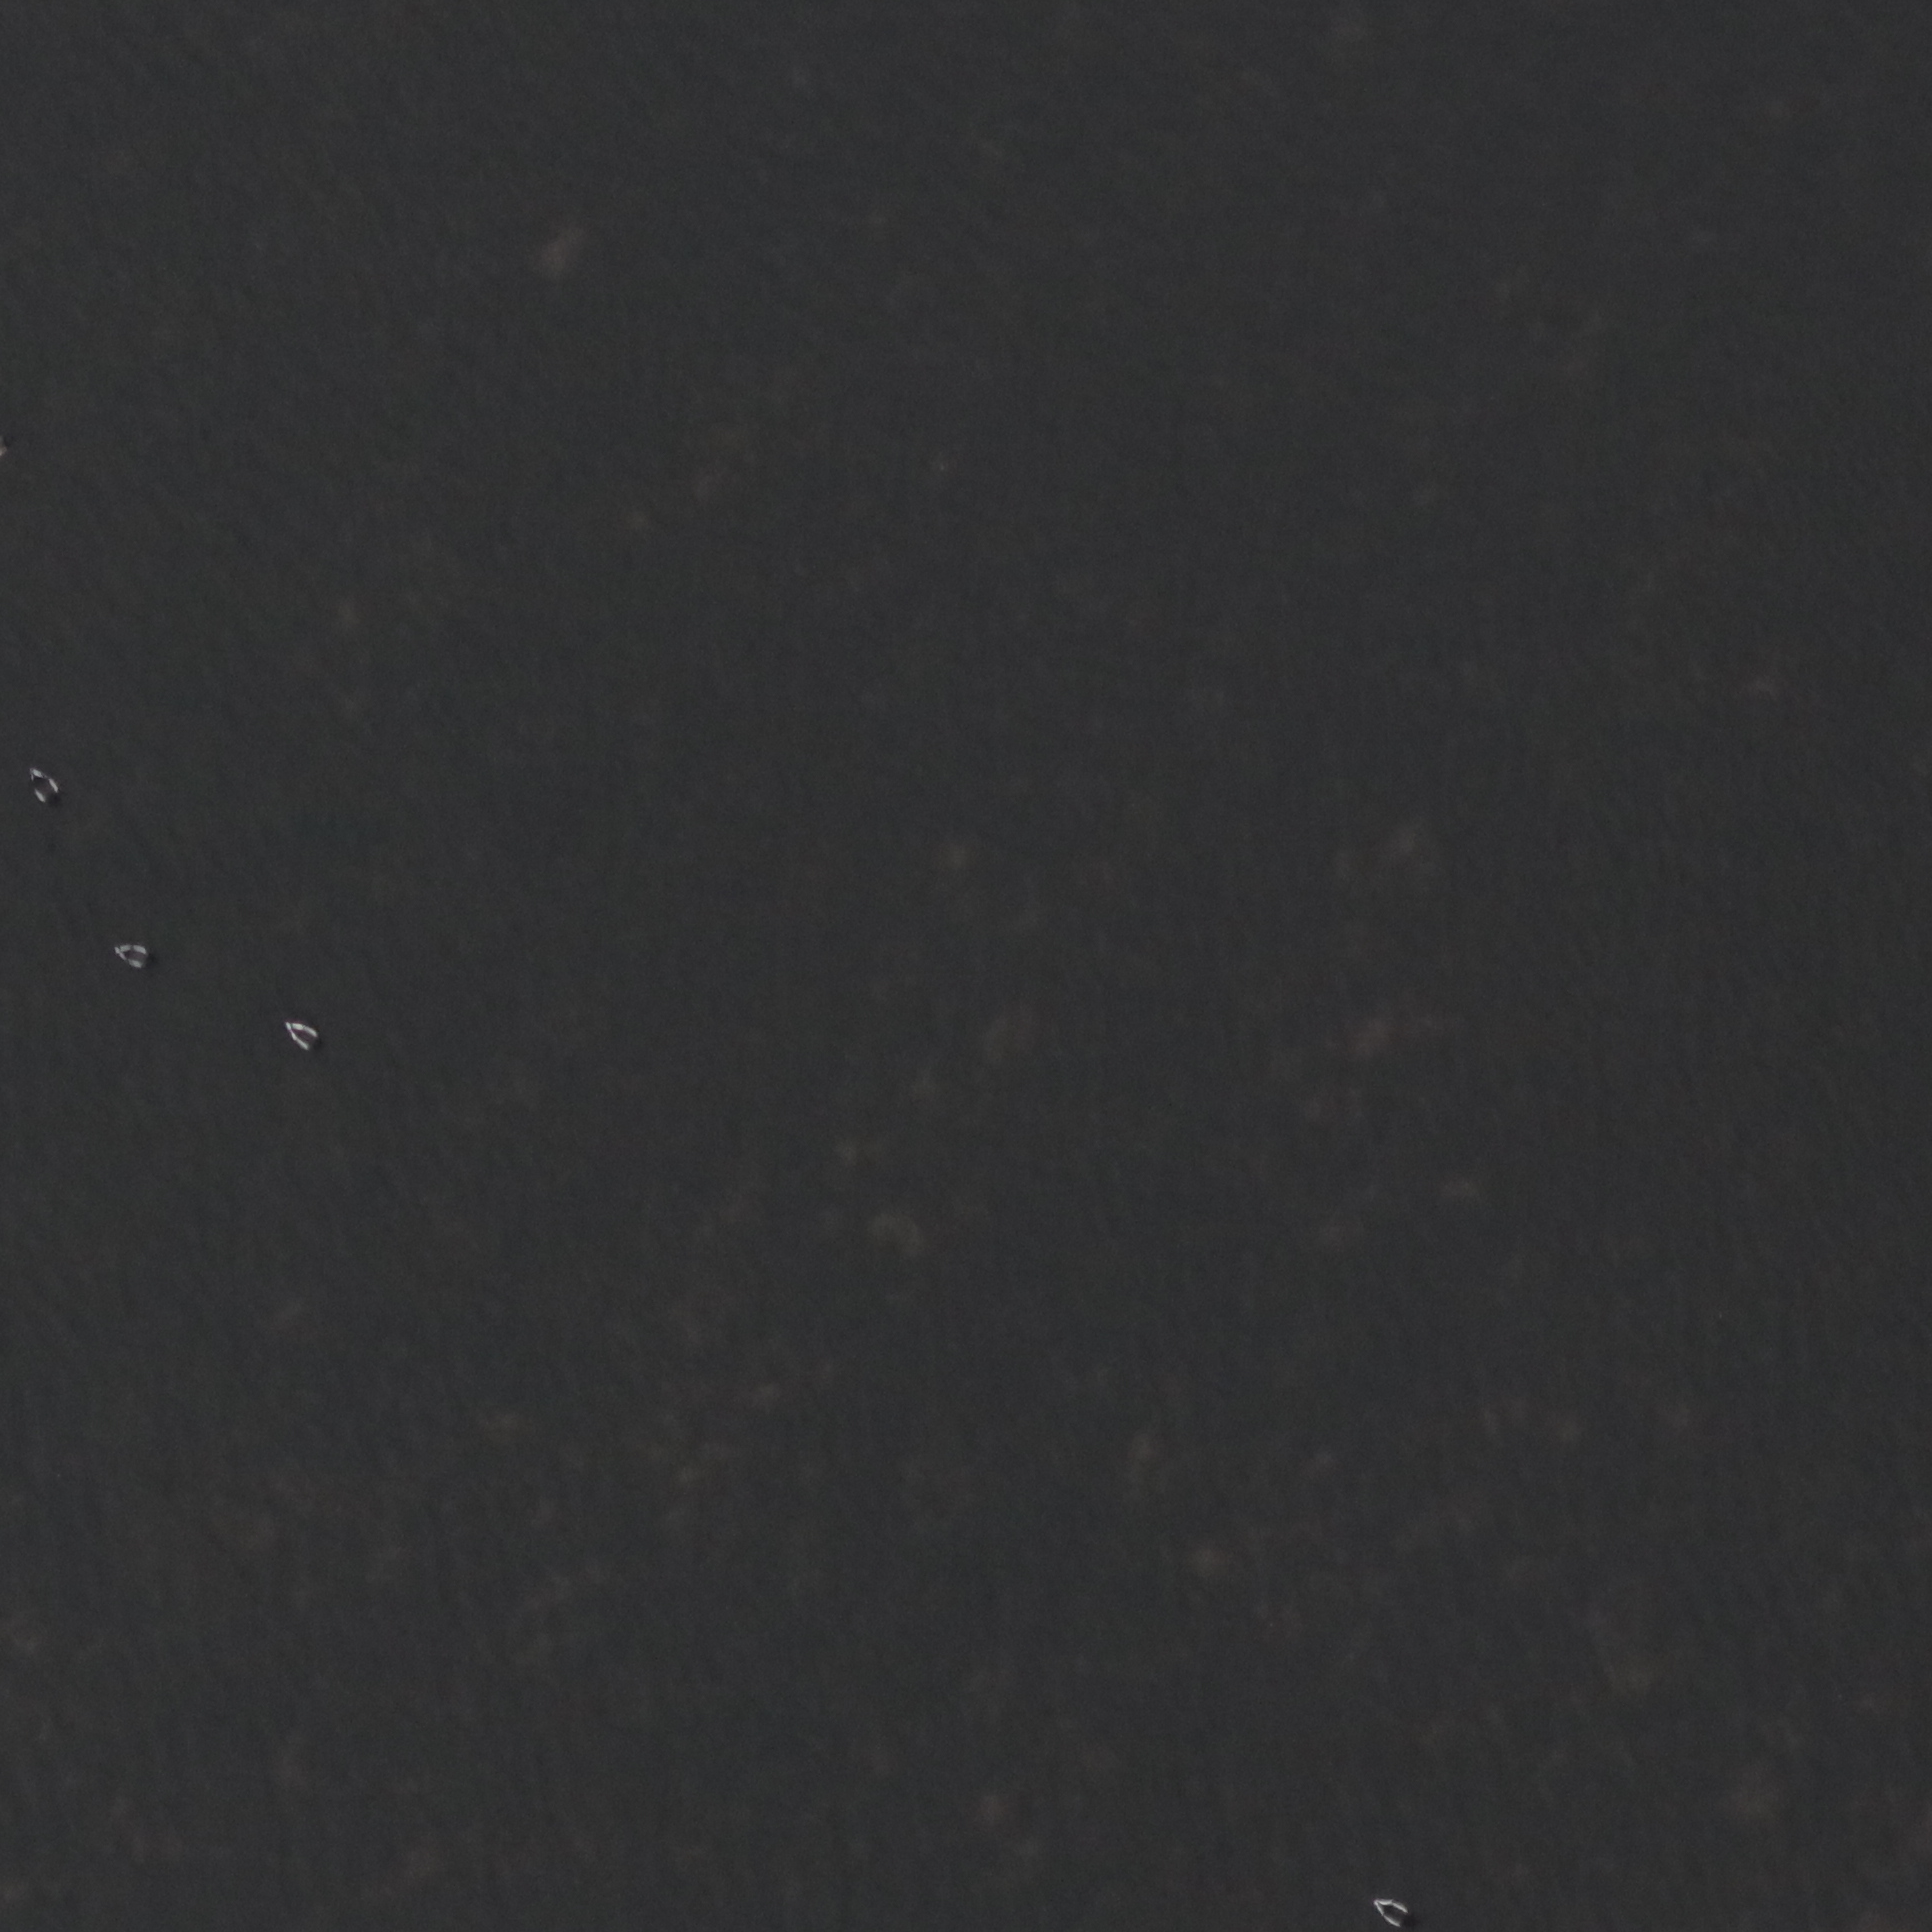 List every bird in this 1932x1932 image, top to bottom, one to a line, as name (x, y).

brant (42, 788)
brant (136, 957)
brant (309, 1039)
brant (1396, 1914)